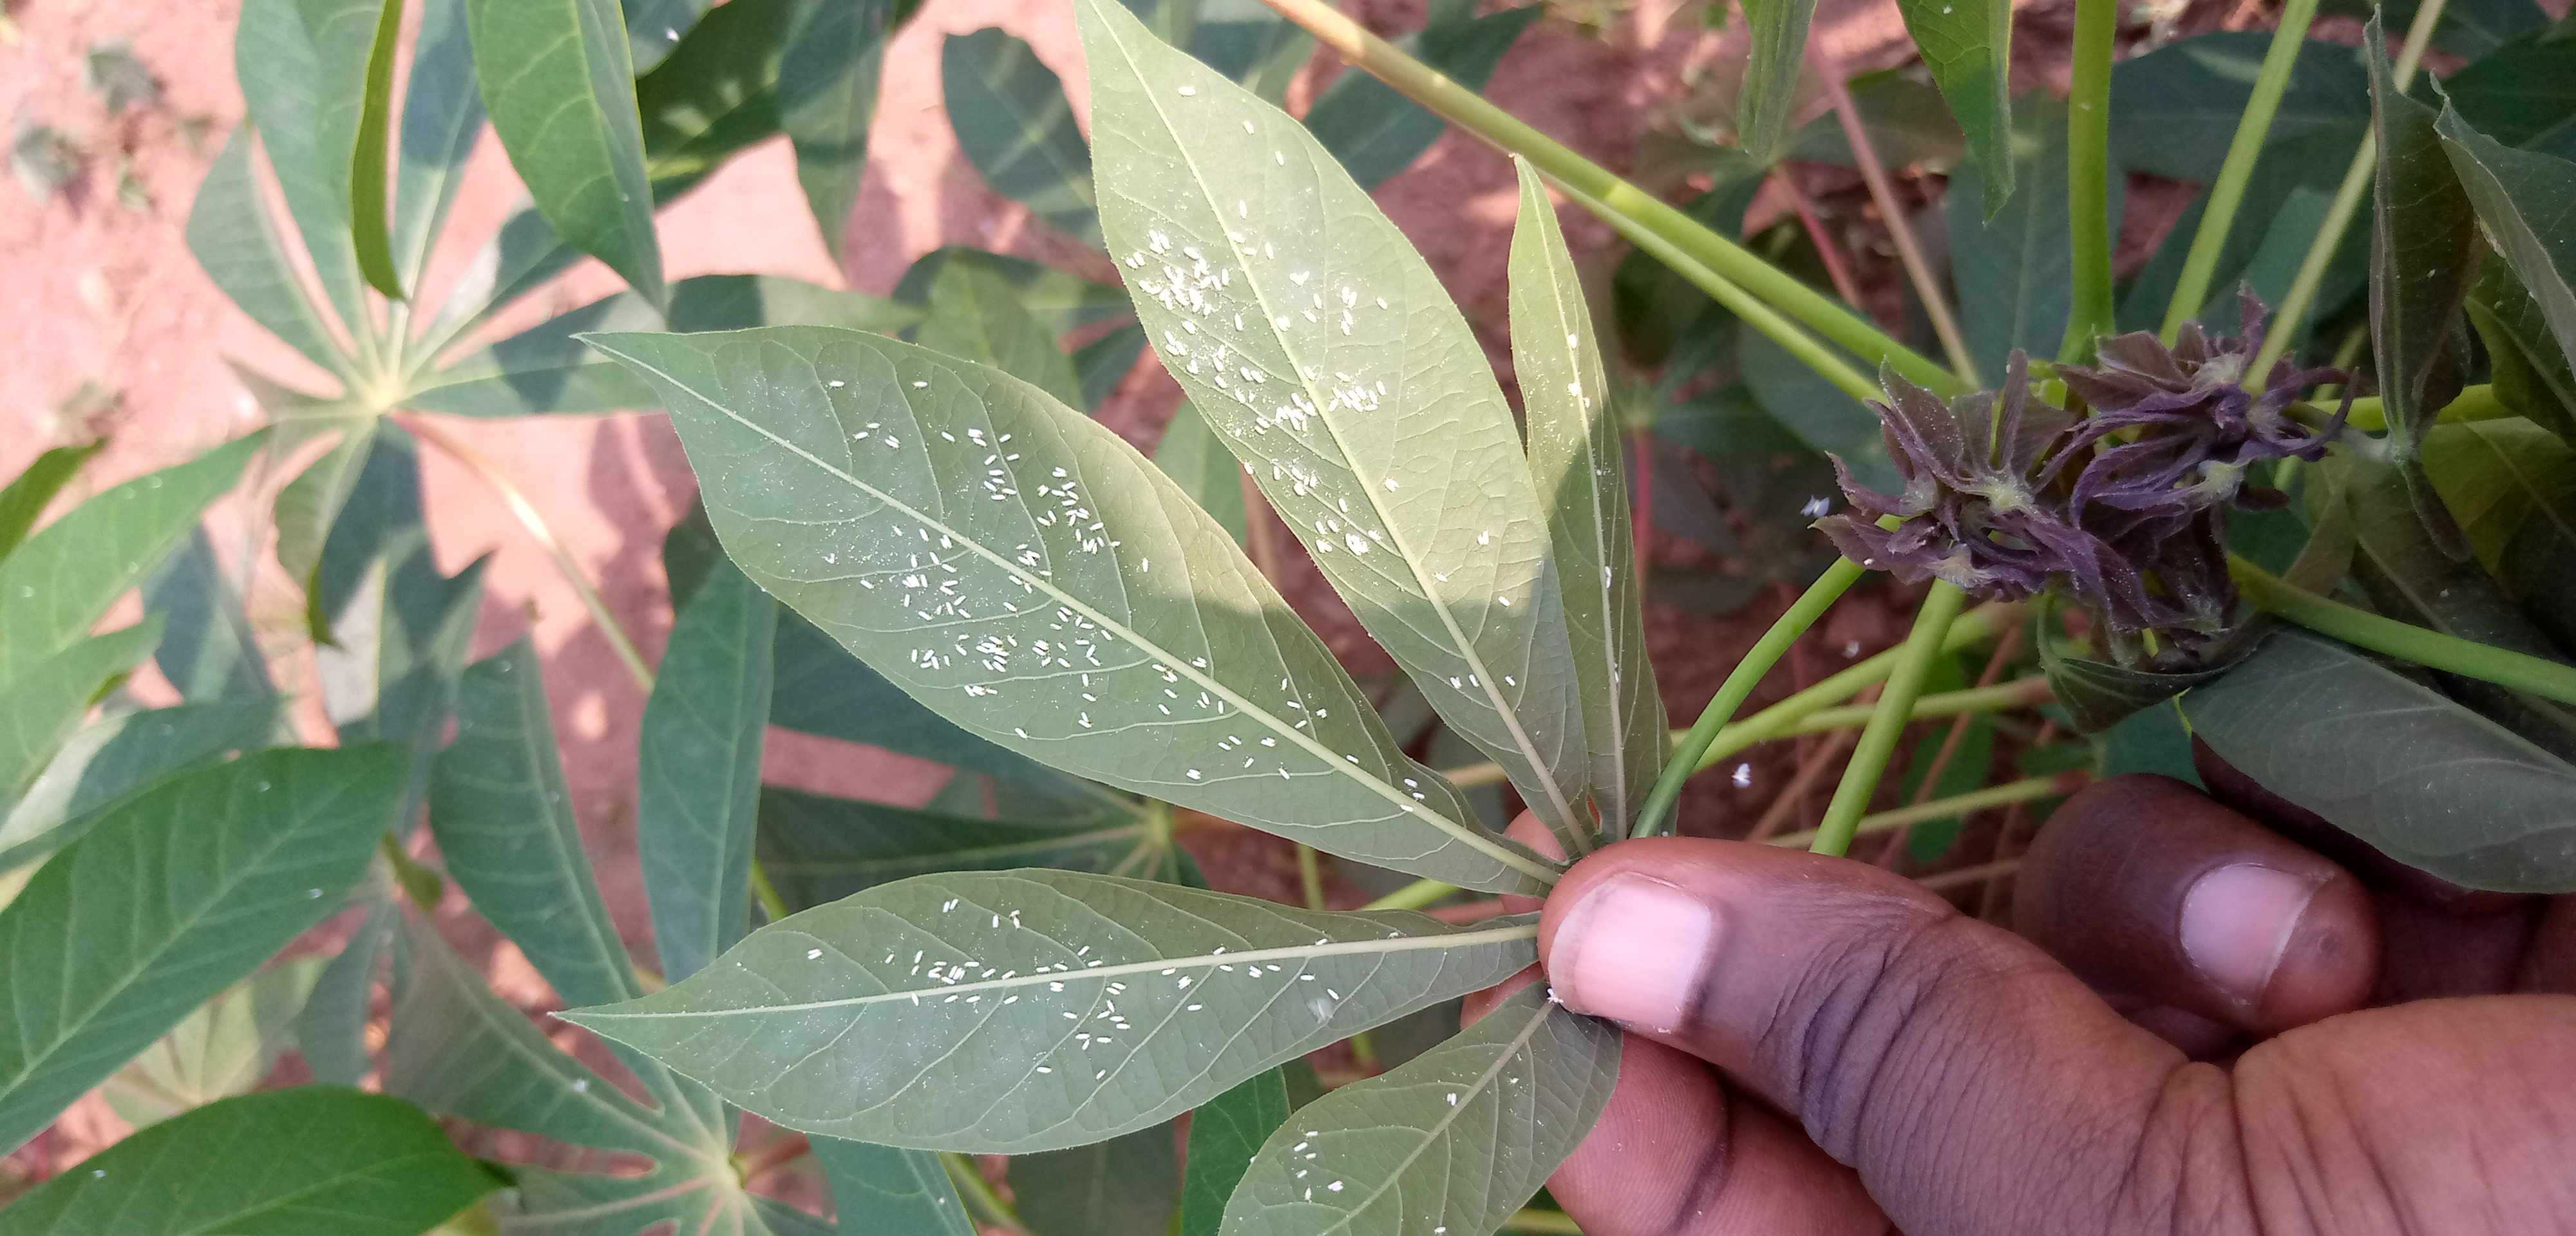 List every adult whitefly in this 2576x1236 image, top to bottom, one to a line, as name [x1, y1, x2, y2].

whitefly [662, 26, 683, 50]
whitefly [1174, 84, 1198, 97]
whitefly [1242, 118, 1256, 135]
whitefly [1273, 148, 1288, 167]
whitefly [1236, 197, 1252, 220]
whitefly [1148, 229, 1161, 245]
whitefly [1230, 229, 1247, 245]
whitefly [1159, 232, 1171, 250]
whitefly [1264, 239, 1275, 261]
whitefly [1148, 242, 1166, 255]
whitefly [1182, 245, 1201, 260]
whitefly [1240, 245, 1258, 257]
whitefly [1132, 250, 1148, 266]
whitefly [1124, 256, 1139, 270]
whitefly [1201, 257, 1210, 276]
whitefly [1193, 260, 1202, 280]
whitefly [1162, 265, 1172, 279]
whitefly [1173, 265, 1186, 278]
whitefly [1221, 268, 1230, 286]
whitefly [1287, 268, 1311, 288]
whitefly [1210, 272, 1224, 292]
whitefly [1198, 275, 1212, 287]
whitefly [1138, 279, 1150, 293]
whitefly [1340, 283, 1350, 303]
whitefly [1150, 283, 1163, 295]
whitefly [1189, 287, 1202, 303]
whitefly [1312, 291, 1325, 310]
whitefly [1348, 291, 1359, 310]
whitefly [1174, 293, 1187, 305]
whitefly [1374, 294, 1391, 310]
whitefly [1164, 297, 1177, 312]
whitefly [1202, 301, 1213, 315]
whitefly [1189, 301, 1202, 313]
whitefly [1300, 308, 1319, 324]
whitefly [1341, 308, 1358, 326]
whitefly [1232, 310, 1245, 332]
whitefly [1281, 313, 1293, 328]
whitefly [1274, 317, 1289, 332]
whitefly [1179, 319, 1200, 335]
whitefly [1340, 320, 1354, 337]
whitefly [1162, 328, 1177, 344]
whitefly [1563, 332, 1582, 351]
whitefly [1175, 339, 1188, 355]
whitefly [1164, 343, 1177, 357]
whitefly [1216, 343, 1228, 360]
whitefly [1212, 355, 1226, 372]
whitefly [1184, 358, 1200, 377]
whitefly [1238, 364, 1253, 382]
whitefly [1302, 365, 1318, 380]
whitefly [1250, 369, 1266, 383]
whitefly [1334, 370, 1351, 382]
whitefly [1212, 375, 1228, 389]
whitefly [824, 378, 846, 390]
whitefly [1374, 379, 1388, 397]
whitefly [1566, 379, 1581, 398]
whitefly [910, 379, 930, 391]
whitefly [1327, 384, 1343, 398]
whitefly [1354, 384, 1368, 400]
whitefly [1232, 386, 1247, 406]
whitefly [1347, 388, 1361, 400]
whitefly [1367, 388, 1382, 404]
whitefly [1247, 389, 1257, 404]
whitefly [1289, 392, 1302, 406]
whitefly [1580, 393, 1595, 409]
whitefly [1341, 393, 1353, 409]
whitefly [1327, 397, 1343, 413]
whitefly [1305, 400, 1316, 417]
whitefly [1351, 400, 1363, 411]
whitefly [1364, 404, 1379, 413]
whitefly [1275, 406, 1280, 423]
whitefly [1278, 407, 1289, 420]
whitefly [1289, 415, 1302, 433]
whitefly [1255, 416, 1271, 429]
whitefly [1300, 418, 1309, 432]
whitefly [866, 419, 882, 430]
whitefly [1253, 424, 1266, 436]
whitefly [965, 427, 985, 438]
whitefly [1233, 427, 1244, 438]
whitefly [849, 429, 871, 444]
whitefly [998, 429, 1015, 446]
whitefly [938, 430, 958, 444]
whitefly [887, 433, 901, 444]
whitefly [971, 436, 989, 449]
whitefly [883, 437, 899, 449]
whitefly [1006, 451, 1023, 464]
whitefly [982, 452, 999, 466]
whitefly [1242, 460, 1255, 475]
whitefly [1271, 463, 1282, 482]
whitefly [1290, 464, 1303, 480]
whitefly [1054, 465, 1070, 473]
whitefly [987, 467, 1005, 477]
whitefly [1051, 470, 1069, 479]
whitefly [1308, 471, 1318, 489]
whitefly [992, 475, 1007, 486]
whitefly [1381, 475, 1401, 493]
whitefly [982, 478, 998, 493]
whitefly [1061, 478, 1078, 491]
whitefly [1292, 479, 1305, 497]
whitefly [1033, 482, 1049, 498]
whitefly [1000, 487, 1019, 496]
whitefly [1050, 488, 1066, 498]
whitefly [1066, 491, 1081, 500]
whitefly [989, 492, 1007, 501]
whitefly [1797, 493, 1832, 519]
whitefly [1335, 496, 1349, 514]
whitefly [1060, 498, 1077, 508]
whitefly [1078, 505, 1090, 515]
whitefly [1046, 507, 1059, 525]
whitefly [1064, 508, 1077, 517]
whitefly [1067, 513, 1078, 527]
whitefly [1036, 515, 1052, 529]
whitefly [1325, 518, 1341, 534]
whitefly [1087, 519, 1104, 532]
whitefly [1312, 519, 1329, 536]
whitefly [890, 523, 906, 539]
whitefly [916, 526, 929, 543]
whitefly [1365, 526, 1383, 543]
whitefly [1074, 528, 1084, 543]
whitefly [1482, 529, 1492, 548]
whitefly [1344, 530, 1352, 545]
whitefly [1351, 532, 1361, 545]
whitefly [943, 533, 953, 549]
whitefly [1475, 533, 1482, 545]
whitefly [1096, 534, 1108, 548]
whitefly [1081, 536, 1088, 552]
whitefly [1088, 536, 1094, 552]
whitefly [938, 536, 947, 549]
whitefly [1108, 538, 1122, 548]
whitefly [1314, 538, 1324, 554]
whitefly [1322, 541, 1333, 554]
whitefly [1014, 541, 1028, 551]
whitefly [1092, 543, 1099, 555]
whitefly [1349, 545, 1362, 557]
whitefly [927, 548, 940, 566]
whitefly [1026, 549, 1041, 560]
whitefly [820, 551, 837, 566]
whitefly [907, 551, 918, 569]
whitefly [1027, 552, 1036, 566]
whitefly [1014, 554, 1031, 567]
whitefly [1863, 554, 1876, 568]
whitefly [1139, 556, 1153, 575]
whitefly [940, 562, 958, 574]
whitefly [1602, 565, 1615, 576]
whitefly [1037, 566, 1054, 579]
whitefly [1432, 570, 1449, 584]
whitefly [909, 572, 922, 588]
whitefly [919, 572, 930, 588]
whitefly [1007, 572, 1023, 586]
whitefly [902, 573, 913, 588]
whitefly [1604, 577, 1614, 590]
whitefly [858, 578, 876, 590]
whitefly [940, 578, 960, 588]
whitefly [1024, 580, 1033, 594]
whitefly [939, 585, 955, 596]
whitefly [1495, 592, 1513, 610]
whitefly [901, 592, 911, 608]
whitefly [1002, 599, 1019, 615]
whitefly [945, 600, 955, 618]
whitefly [1059, 603, 1074, 617]
whitefly [934, 604, 944, 619]
whitefly [956, 606, 971, 619]
whitefly [916, 609, 933, 622]
whitefly [1056, 610, 1070, 624]
whitefly [1072, 613, 1083, 626]
whitefly [1079, 620, 1097, 630]
whitefly [1048, 621, 1065, 632]
whitefly [1099, 627, 1113, 642]
whitefly [956, 632, 971, 641]
whitefly [1005, 632, 1020, 650]
whitefly [986, 633, 1005, 646]
whitefly [1073, 636, 1090, 648]
whitefly [1033, 637, 1049, 651]
whitefly [1056, 637, 1071, 653]
whitefly [979, 641, 996, 649]
whitefly [954, 642, 967, 657]
whitefly [974, 644, 989, 653]
whitefly [909, 646, 918, 664]
whitefly [1031, 646, 1046, 656]
whitefly [922, 648, 934, 660]
whitefly [992, 649, 1009, 657]
whitefly [942, 652, 951, 668]
whitefly [931, 655, 940, 670]
whitefly [991, 655, 1010, 666]
whitefly [1088, 655, 1101, 668]
whitefly [1196, 655, 1209, 663]
whitefly [980, 657, 995, 672]
whitefly [1038, 657, 1054, 668]
whitefly [1056, 657, 1075, 669]
whitefly [991, 658, 1007, 673]
whitefly [1191, 659, 1207, 668]
whitefly [1149, 660, 1168, 672]
whitefly [918, 662, 932, 668]
whitefly [1166, 669, 1179, 682]
whitefly [1080, 671, 1092, 688]
whitefly [1468, 671, 1481, 689]
whitefly [1160, 673, 1174, 684]
whitefly [1448, 673, 1463, 691]
whitefly [1502, 673, 1518, 688]
whitefly [1278, 676, 1292, 693]
whitefly [963, 684, 975, 697]
whitefly [971, 686, 986, 696]
whitefly [985, 686, 999, 697]
whitefly [1162, 686, 1180, 702]
whitefly [1199, 689, 1213, 705]
whitefly [1079, 691, 1099, 702]
whitefly [1195, 698, 1207, 709]
whitefly [1216, 699, 1229, 715]
whitefly [1283, 699, 1305, 709]
whitefly [1157, 701, 1171, 716]
whitefly [1313, 705, 1329, 720]
whitefly [1080, 708, 1091, 722]
whitefly [1292, 716, 1309, 731]
whitefly [1075, 718, 1094, 729]
whitefly [1012, 724, 1028, 740]
whitefly [1226, 733, 1242, 747]
whitefly [1258, 738, 1276, 748]
whitefly [1216, 740, 1232, 752]
whitefly [1344, 753, 1361, 766]
whitefly [1240, 755, 1256, 769]
whitefly [1730, 761, 1756, 792]
whitefly [1275, 765, 1291, 782]
whitefly [1188, 767, 1202, 776]
whitefly [1185, 771, 1201, 780]
whitefly [1402, 776, 1419, 790]
whitefly [1410, 790, 1427, 801]
whitefly [1398, 802, 1415, 814]
whitefly [949, 897, 964, 911]
whitefly [940, 899, 951, 915]
whitefly [1007, 908, 1023, 917]
whitefly [991, 912, 1001, 932]
whitefly [1013, 915, 1022, 931]
whitefly [1385, 929, 1403, 939]
whitefly [1312, 936, 1330, 946]
whitefly [1076, 943, 1092, 957]
whitefly [1211, 944, 1229, 956]
whitefly [910, 946, 927, 963]
whitefly [806, 946, 820, 957]
whitefly [808, 950, 824, 962]
whitefly [883, 950, 898, 966]
whitefly [1084, 959, 1104, 968]
whitefly [932, 959, 949, 966]
whitefly [961, 959, 981, 969]
whitefly [1052, 960, 1070, 972]
whitefly [1264, 962, 1283, 974]
whitefly [909, 962, 920, 977]
whitefly [925, 964, 943, 972]
whitefly [947, 964, 960, 978]
whitefly [1215, 964, 1235, 973]
whitefly [1247, 964, 1264, 979]
whitefly [1034, 964, 1052, 973]
whitefly [980, 966, 997, 982]
whitefly [1000, 966, 1018, 980]
whitefly [1158, 966, 1177, 977]
whitefly [926, 971, 943, 980]
whitefly [1296, 972, 1317, 982]
whitefly [1175, 973, 1193, 992]
whitefly [939, 975, 956, 986]
whitefly [942, 977, 956, 986]
whitefly [1048, 980, 1068, 988]
whitefly [1110, 980, 1127, 991]
whitefly [1325, 984, 1341, 1002]
whitefly [1104, 985, 1121, 997]
whitefly [1546, 986, 1566, 1007]
whitefly [1048, 986, 1064, 994]
whitefly [909, 991, 923, 1007]
whitefly [942, 991, 958, 1006]
whitefly [963, 992, 982, 1006]
whitefly [1001, 993, 1021, 1006]
whitefly [1104, 997, 1117, 1013]
whitefly [1185, 1002, 1204, 1013]
whitefly [1060, 1009, 1079, 1021]
whitefly [1095, 1009, 1112, 1020]
whitefly [1110, 1014, 1127, 1024]
whitefly [1114, 1021, 1132, 1033]
whitefly [1072, 1031, 1092, 1040]
whitefly [1094, 1034, 1115, 1045]
whitefly [1080, 1037, 1091, 1053]
whitefly [1035, 1063, 1054, 1077]
whitefly [1094, 1067, 1110, 1082]
whitefly [1506, 1074, 1522, 1087]
whitefly [1451, 1091, 1459, 1107]
whitefly [1445, 1091, 1451, 1102]
whitefly [1303, 1128, 1319, 1139]
whitefly [1292, 1139, 1309, 1152]
whitefly [1303, 1150, 1320, 1161]
whitefly [1291, 1166, 1309, 1181]
whitefly [1326, 1177, 1347, 1196]
whitefly [1301, 1183, 1313, 1204]
whitefly [1430, 1221, 1449, 1236]